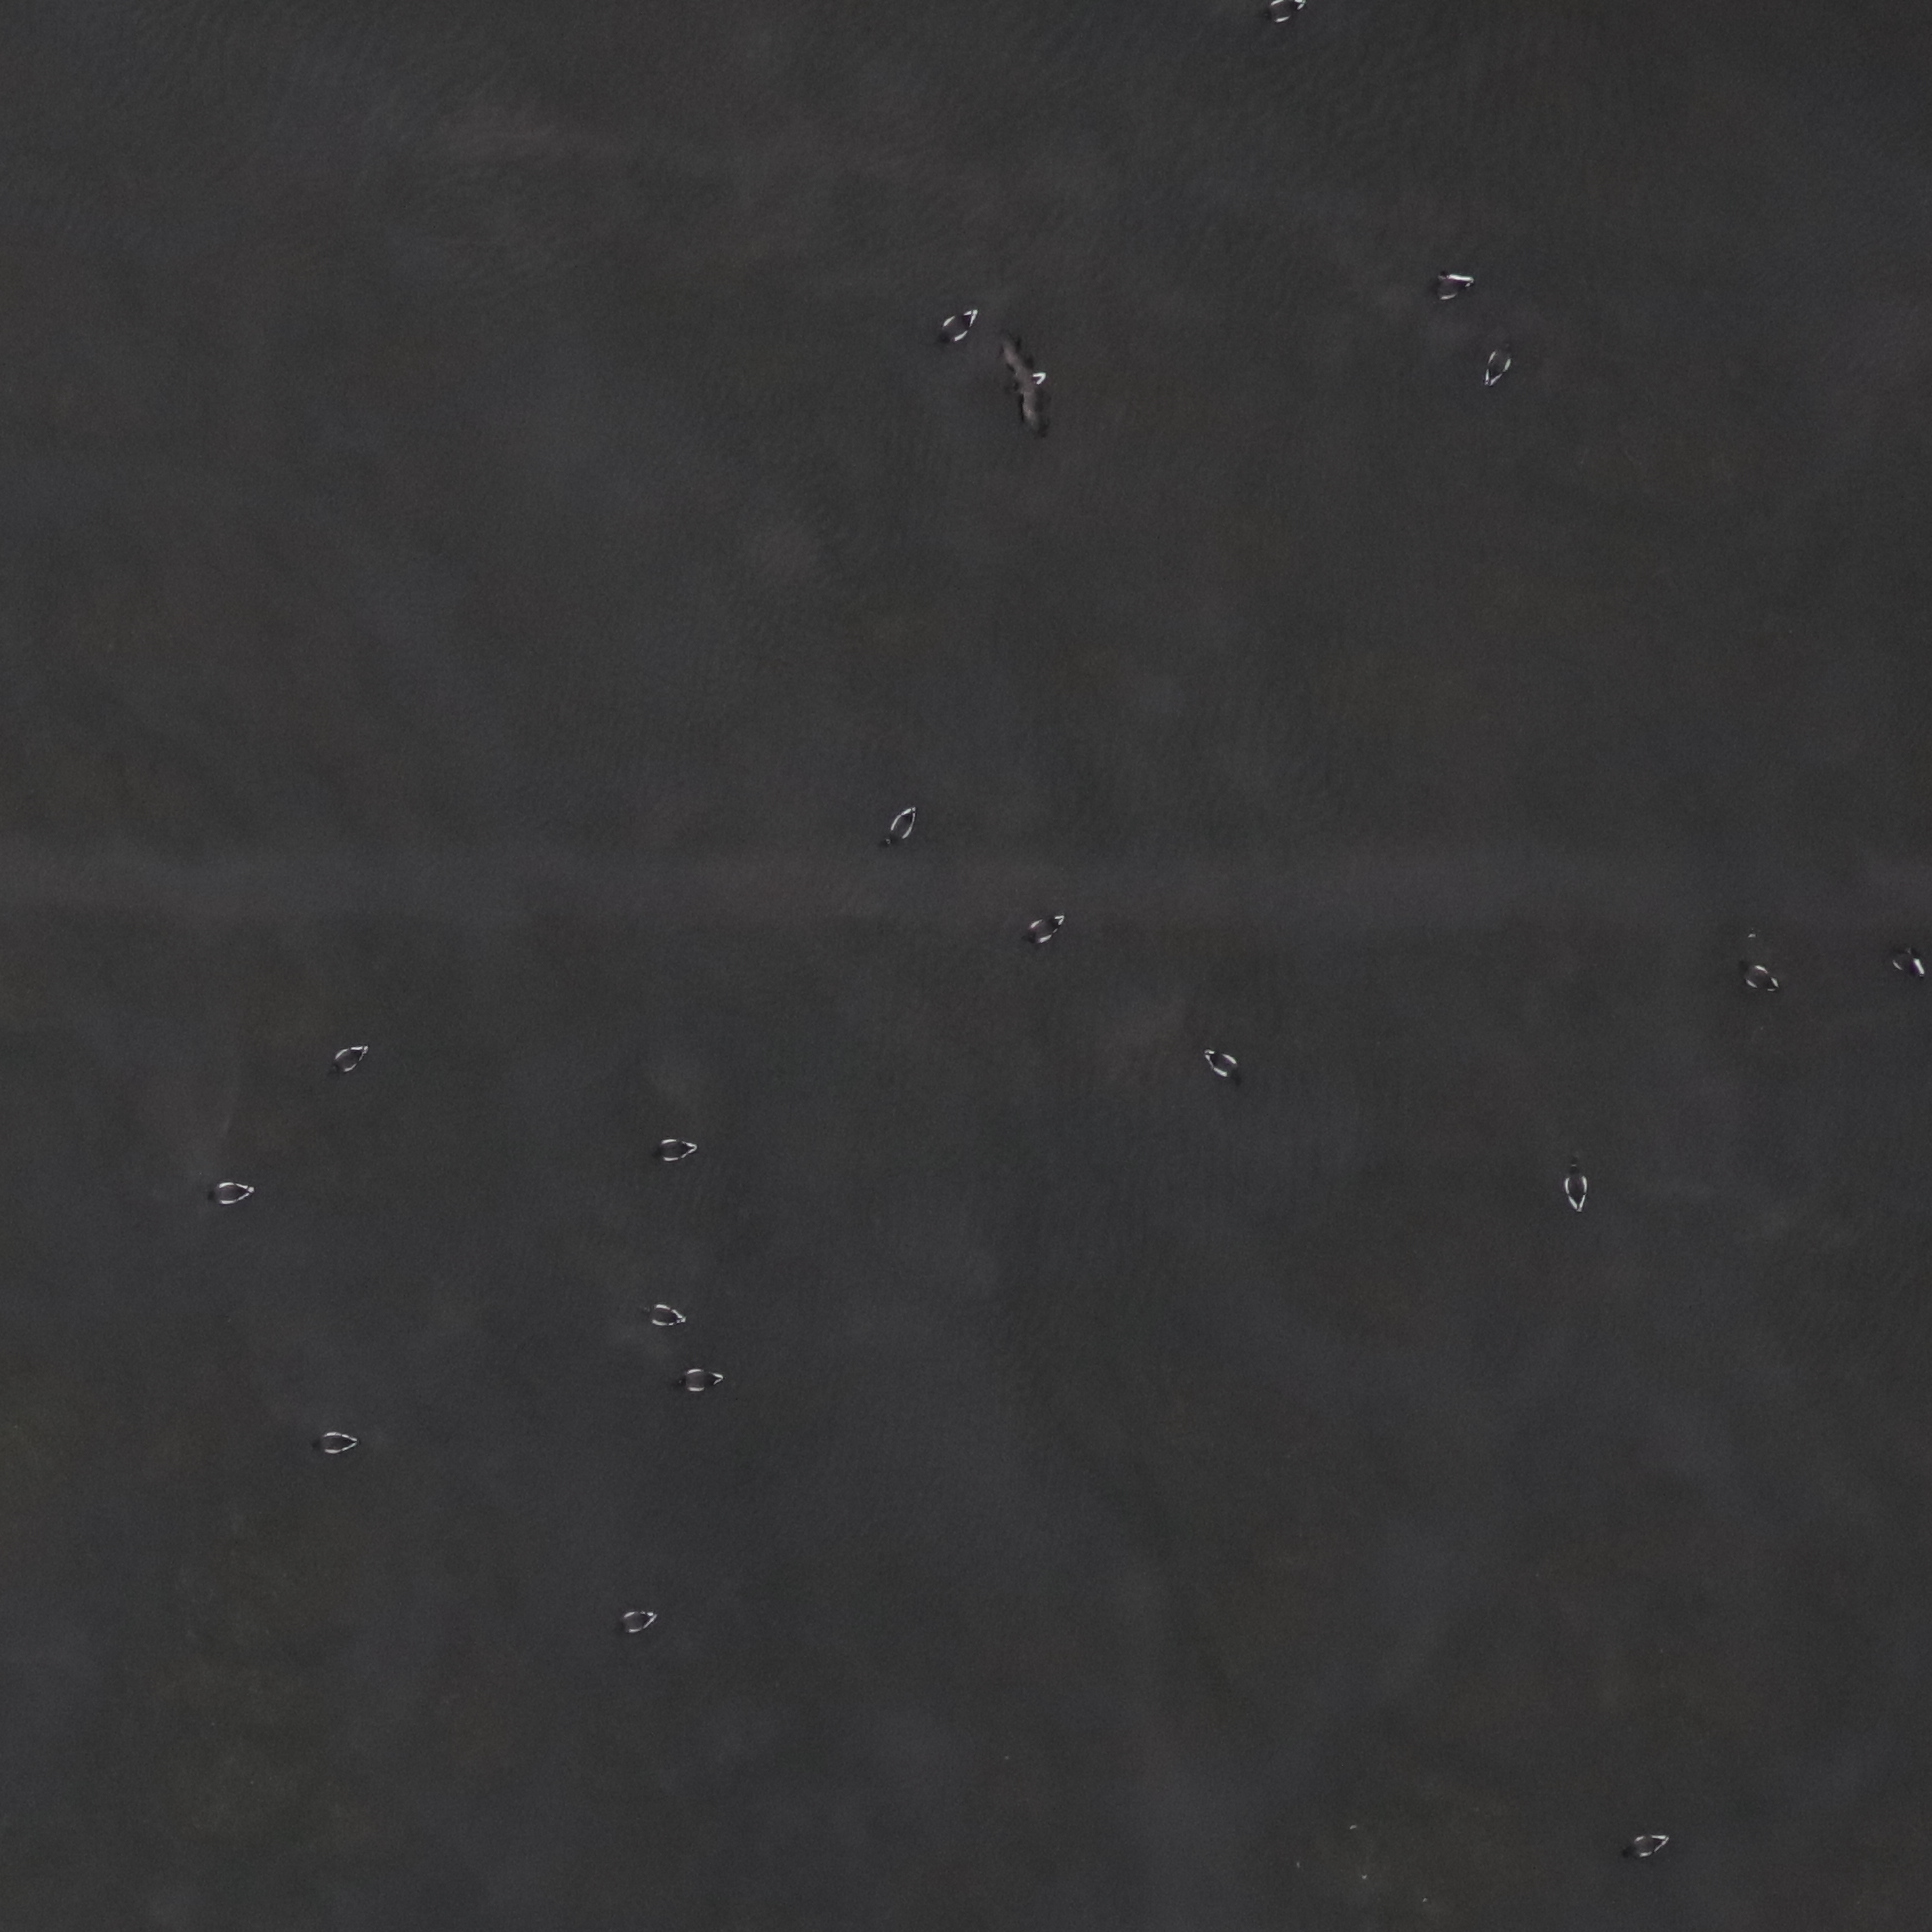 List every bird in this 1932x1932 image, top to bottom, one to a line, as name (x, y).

brant (1280, 7)
brant (1452, 287)
brant (957, 327)
brant (1497, 366)
brant (1027, 380)
brant (902, 826)
brant (1046, 929)
brant (1908, 961)
brant (1760, 978)
brant (349, 1059)
brant (1223, 1063)
brant (673, 1151)
brant (1577, 1189)
brant (228, 1193)
brant (664, 1314)
brant (698, 1381)
brant (334, 1444)
brant (637, 1621)
brant (1646, 1845)